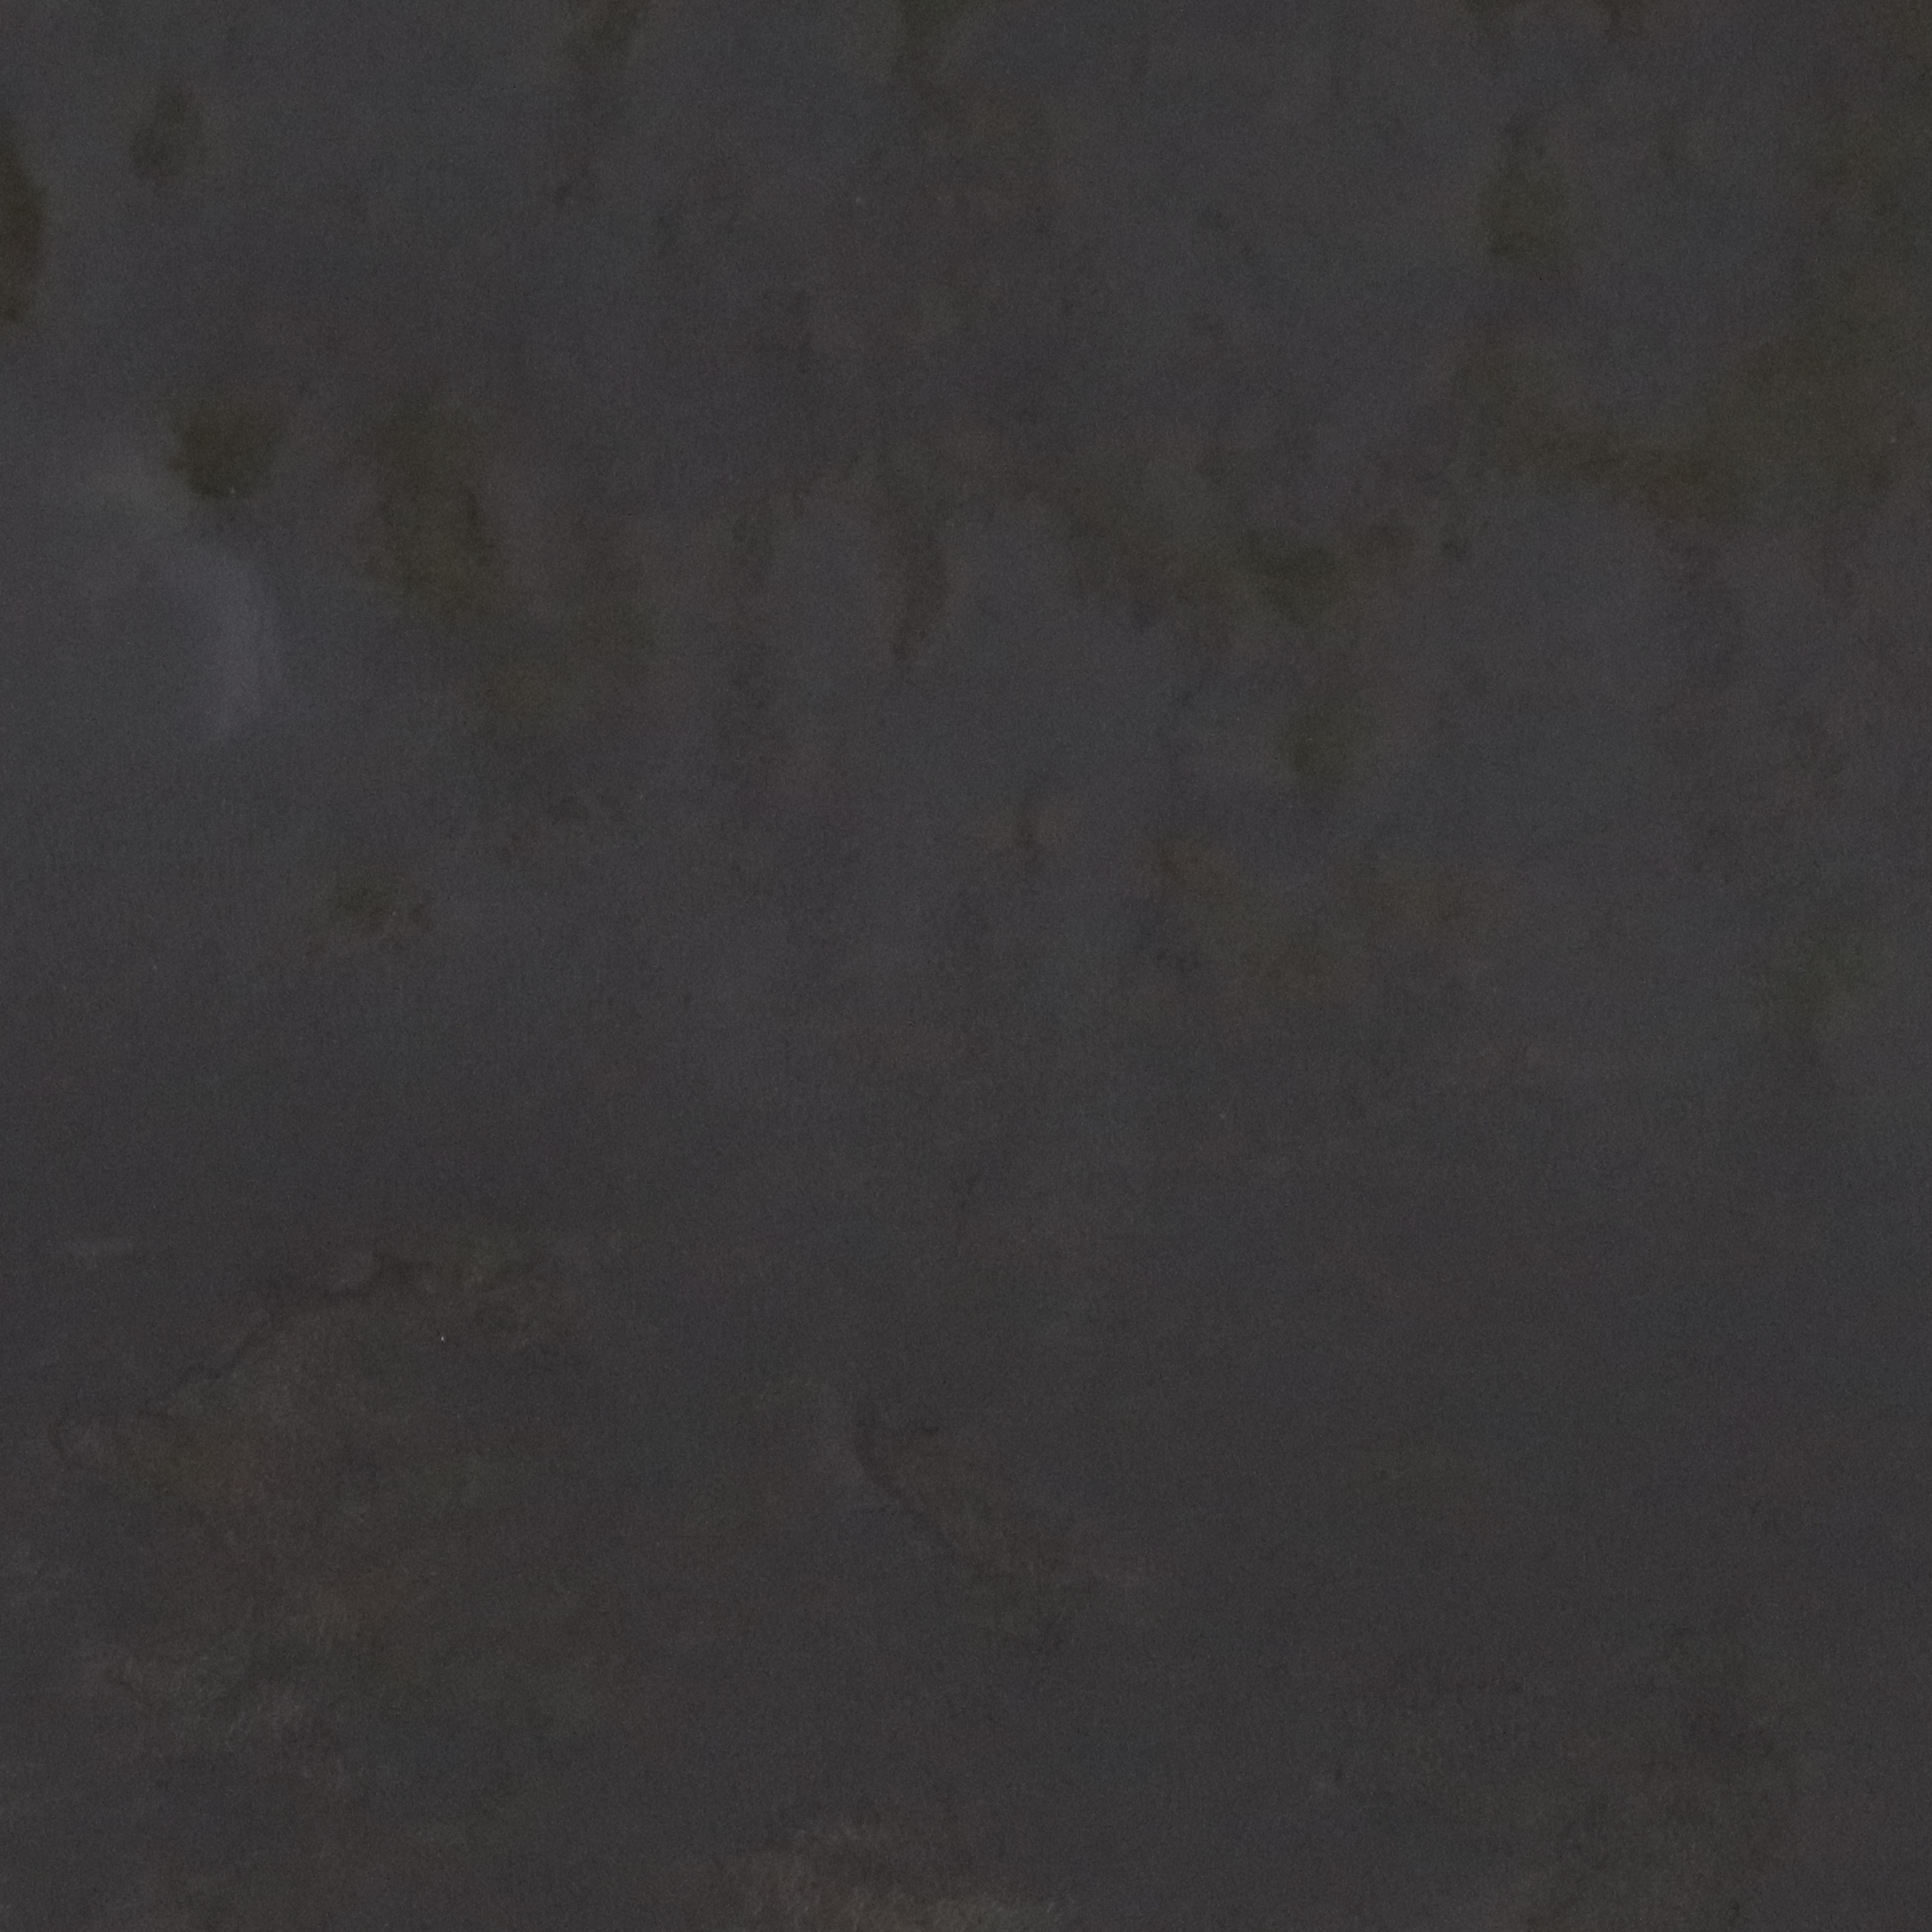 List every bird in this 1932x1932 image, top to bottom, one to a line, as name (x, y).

None